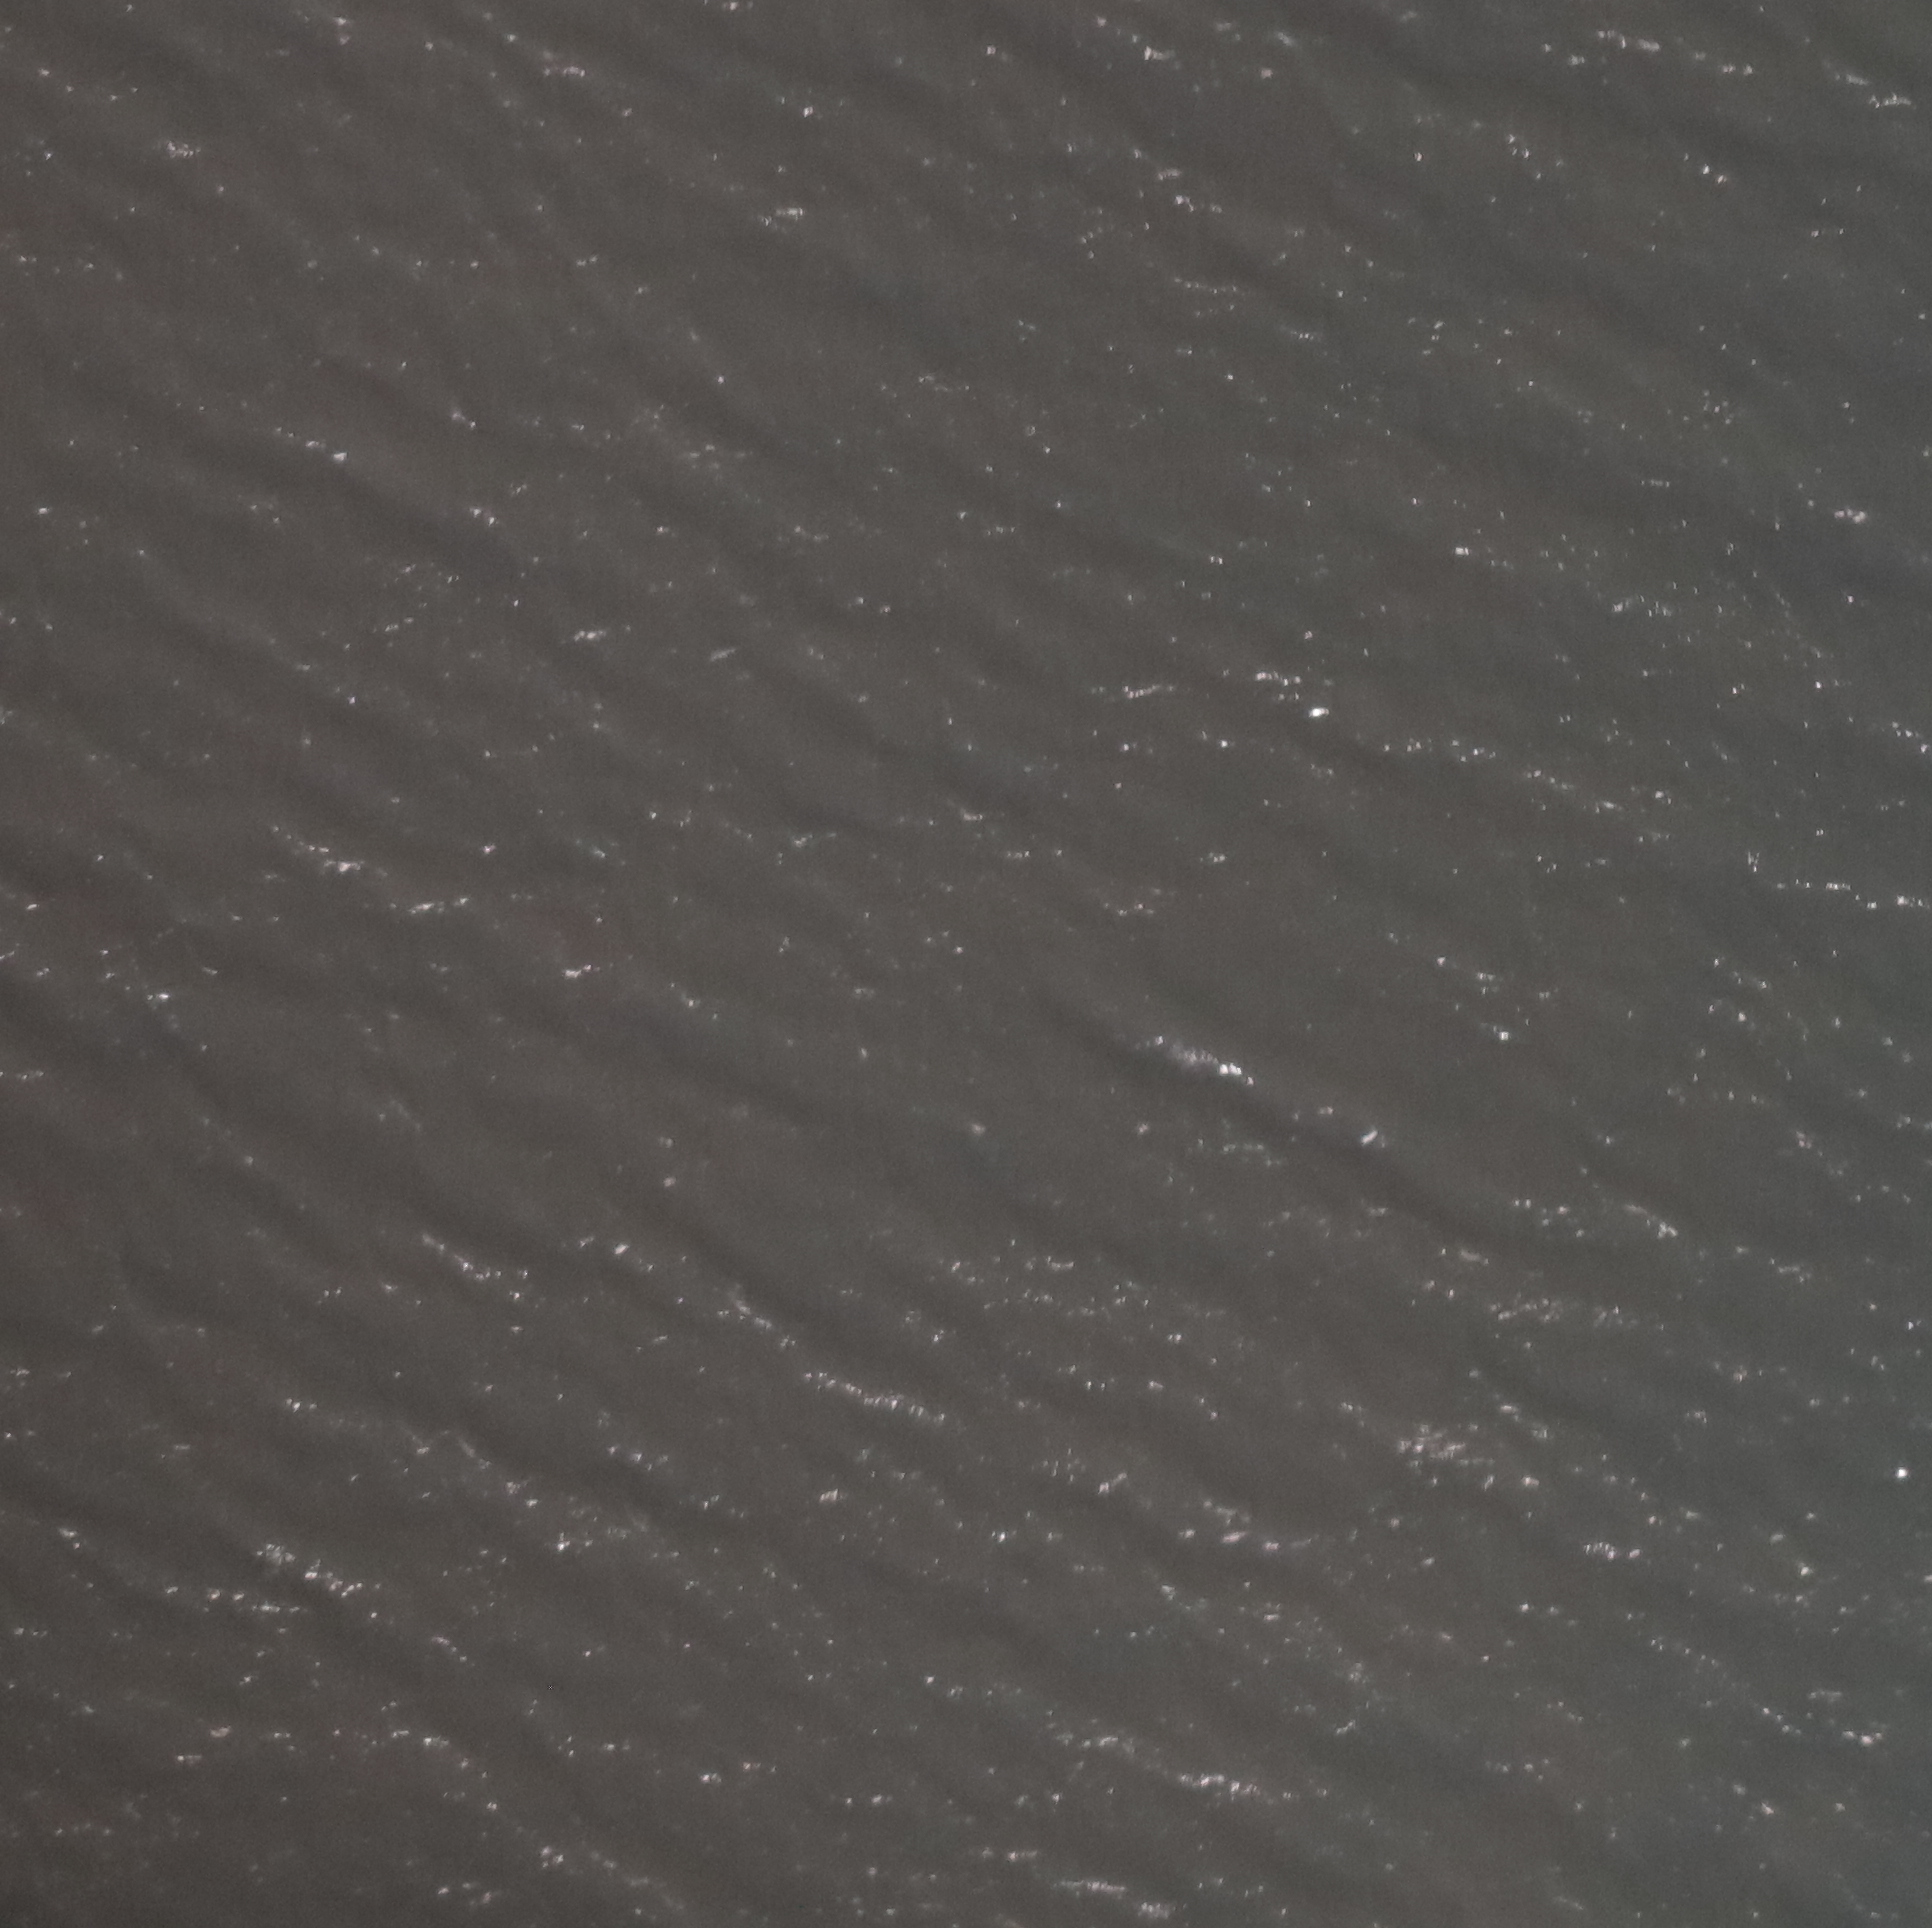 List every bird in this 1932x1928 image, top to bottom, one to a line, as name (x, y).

None